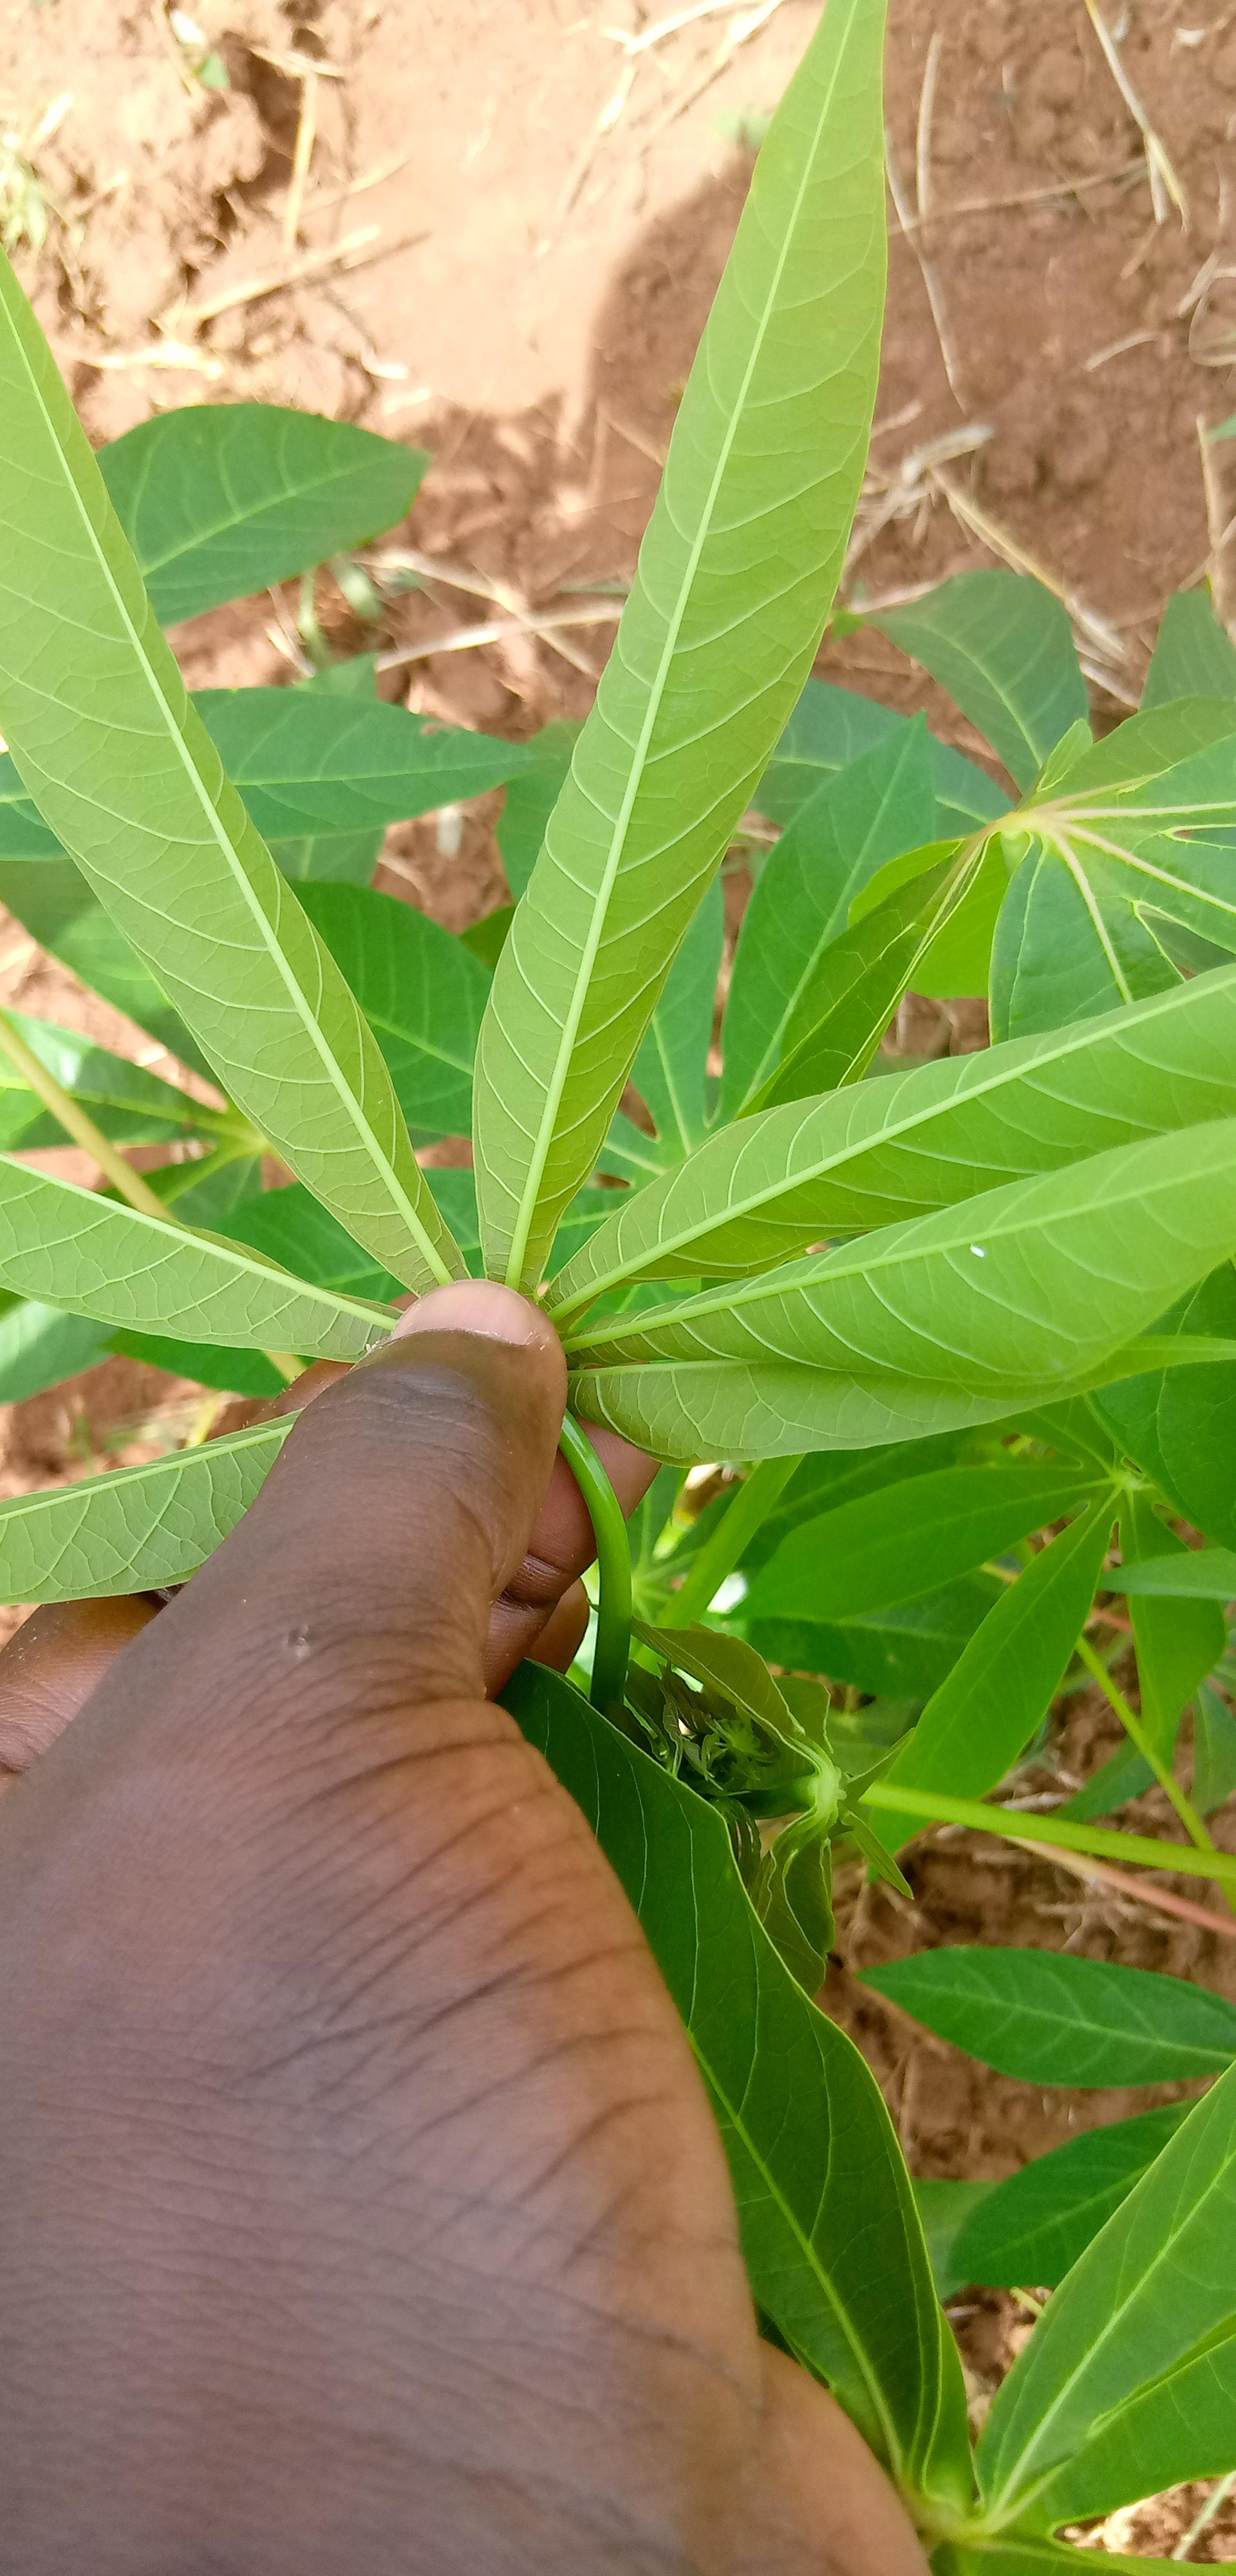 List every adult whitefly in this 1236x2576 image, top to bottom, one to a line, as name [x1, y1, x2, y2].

whitefly [968, 1241, 985, 1259]